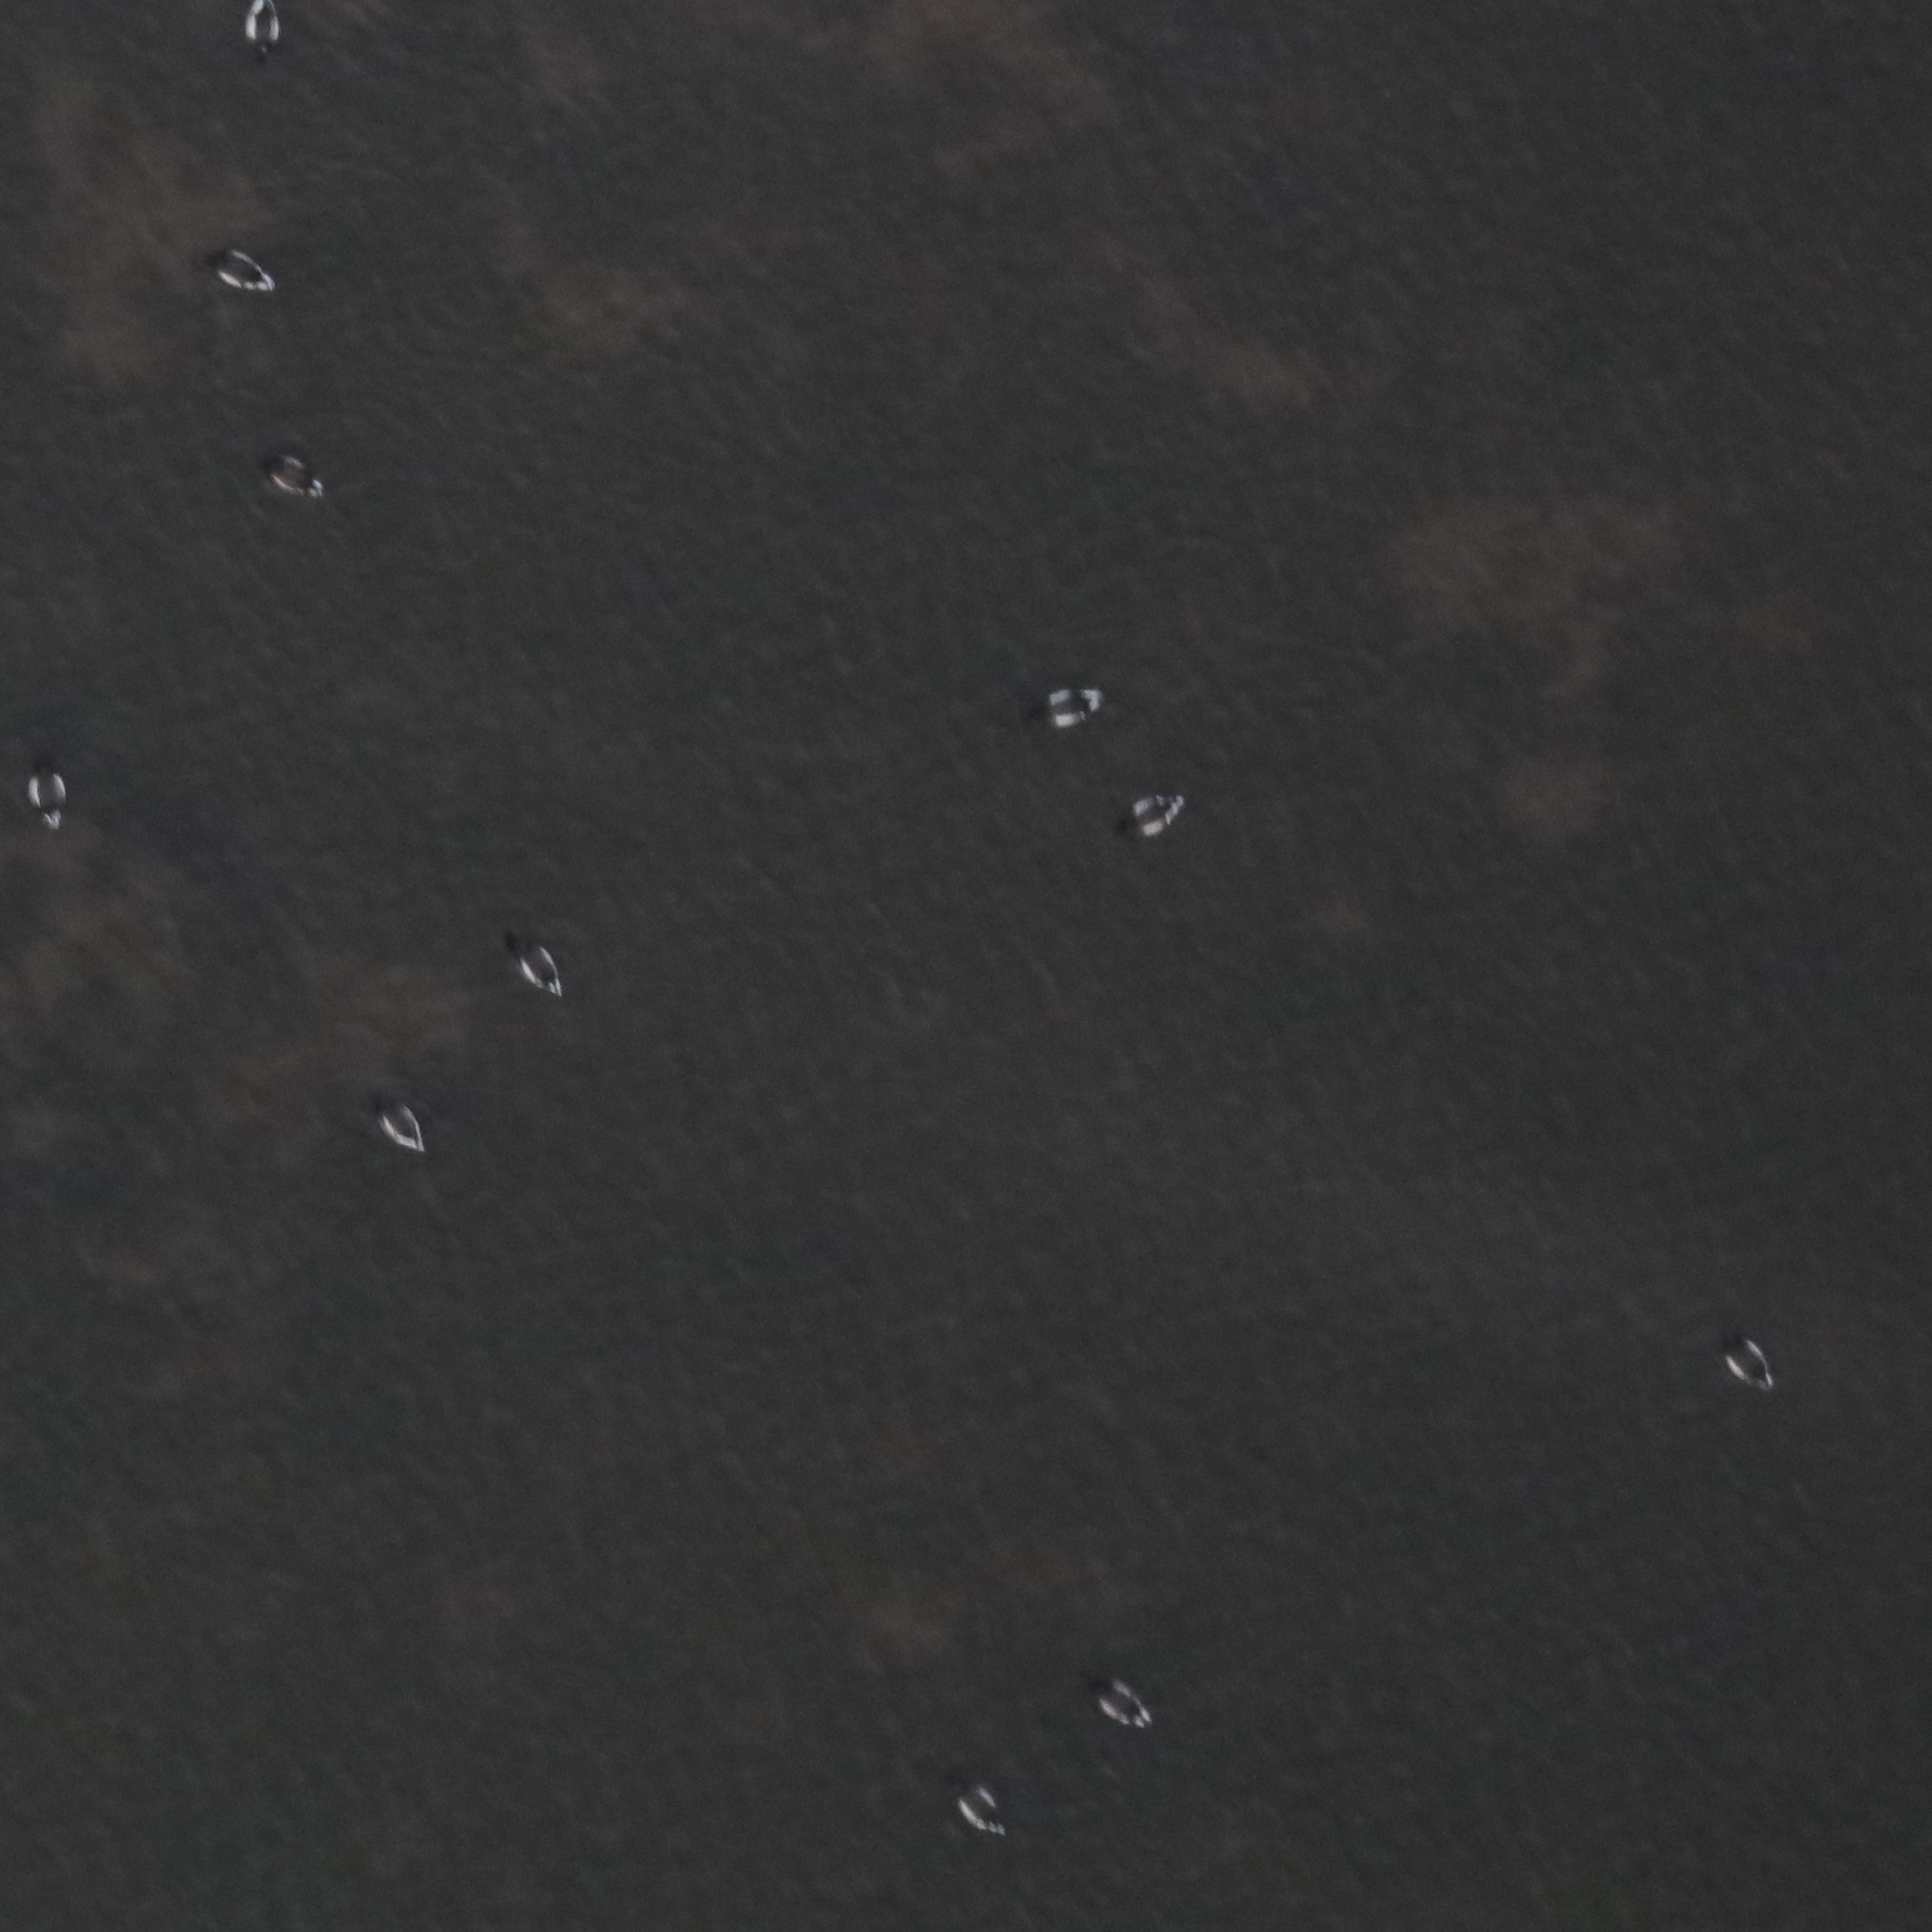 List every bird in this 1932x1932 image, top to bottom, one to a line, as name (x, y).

brant (266, 26)
brant (242, 272)
brant (290, 478)
brant (1068, 705)
brant (49, 794)
brant (1150, 814)
brant (539, 967)
brant (400, 1123)
brant (1748, 1362)
brant (1118, 1703)
brant (978, 1807)